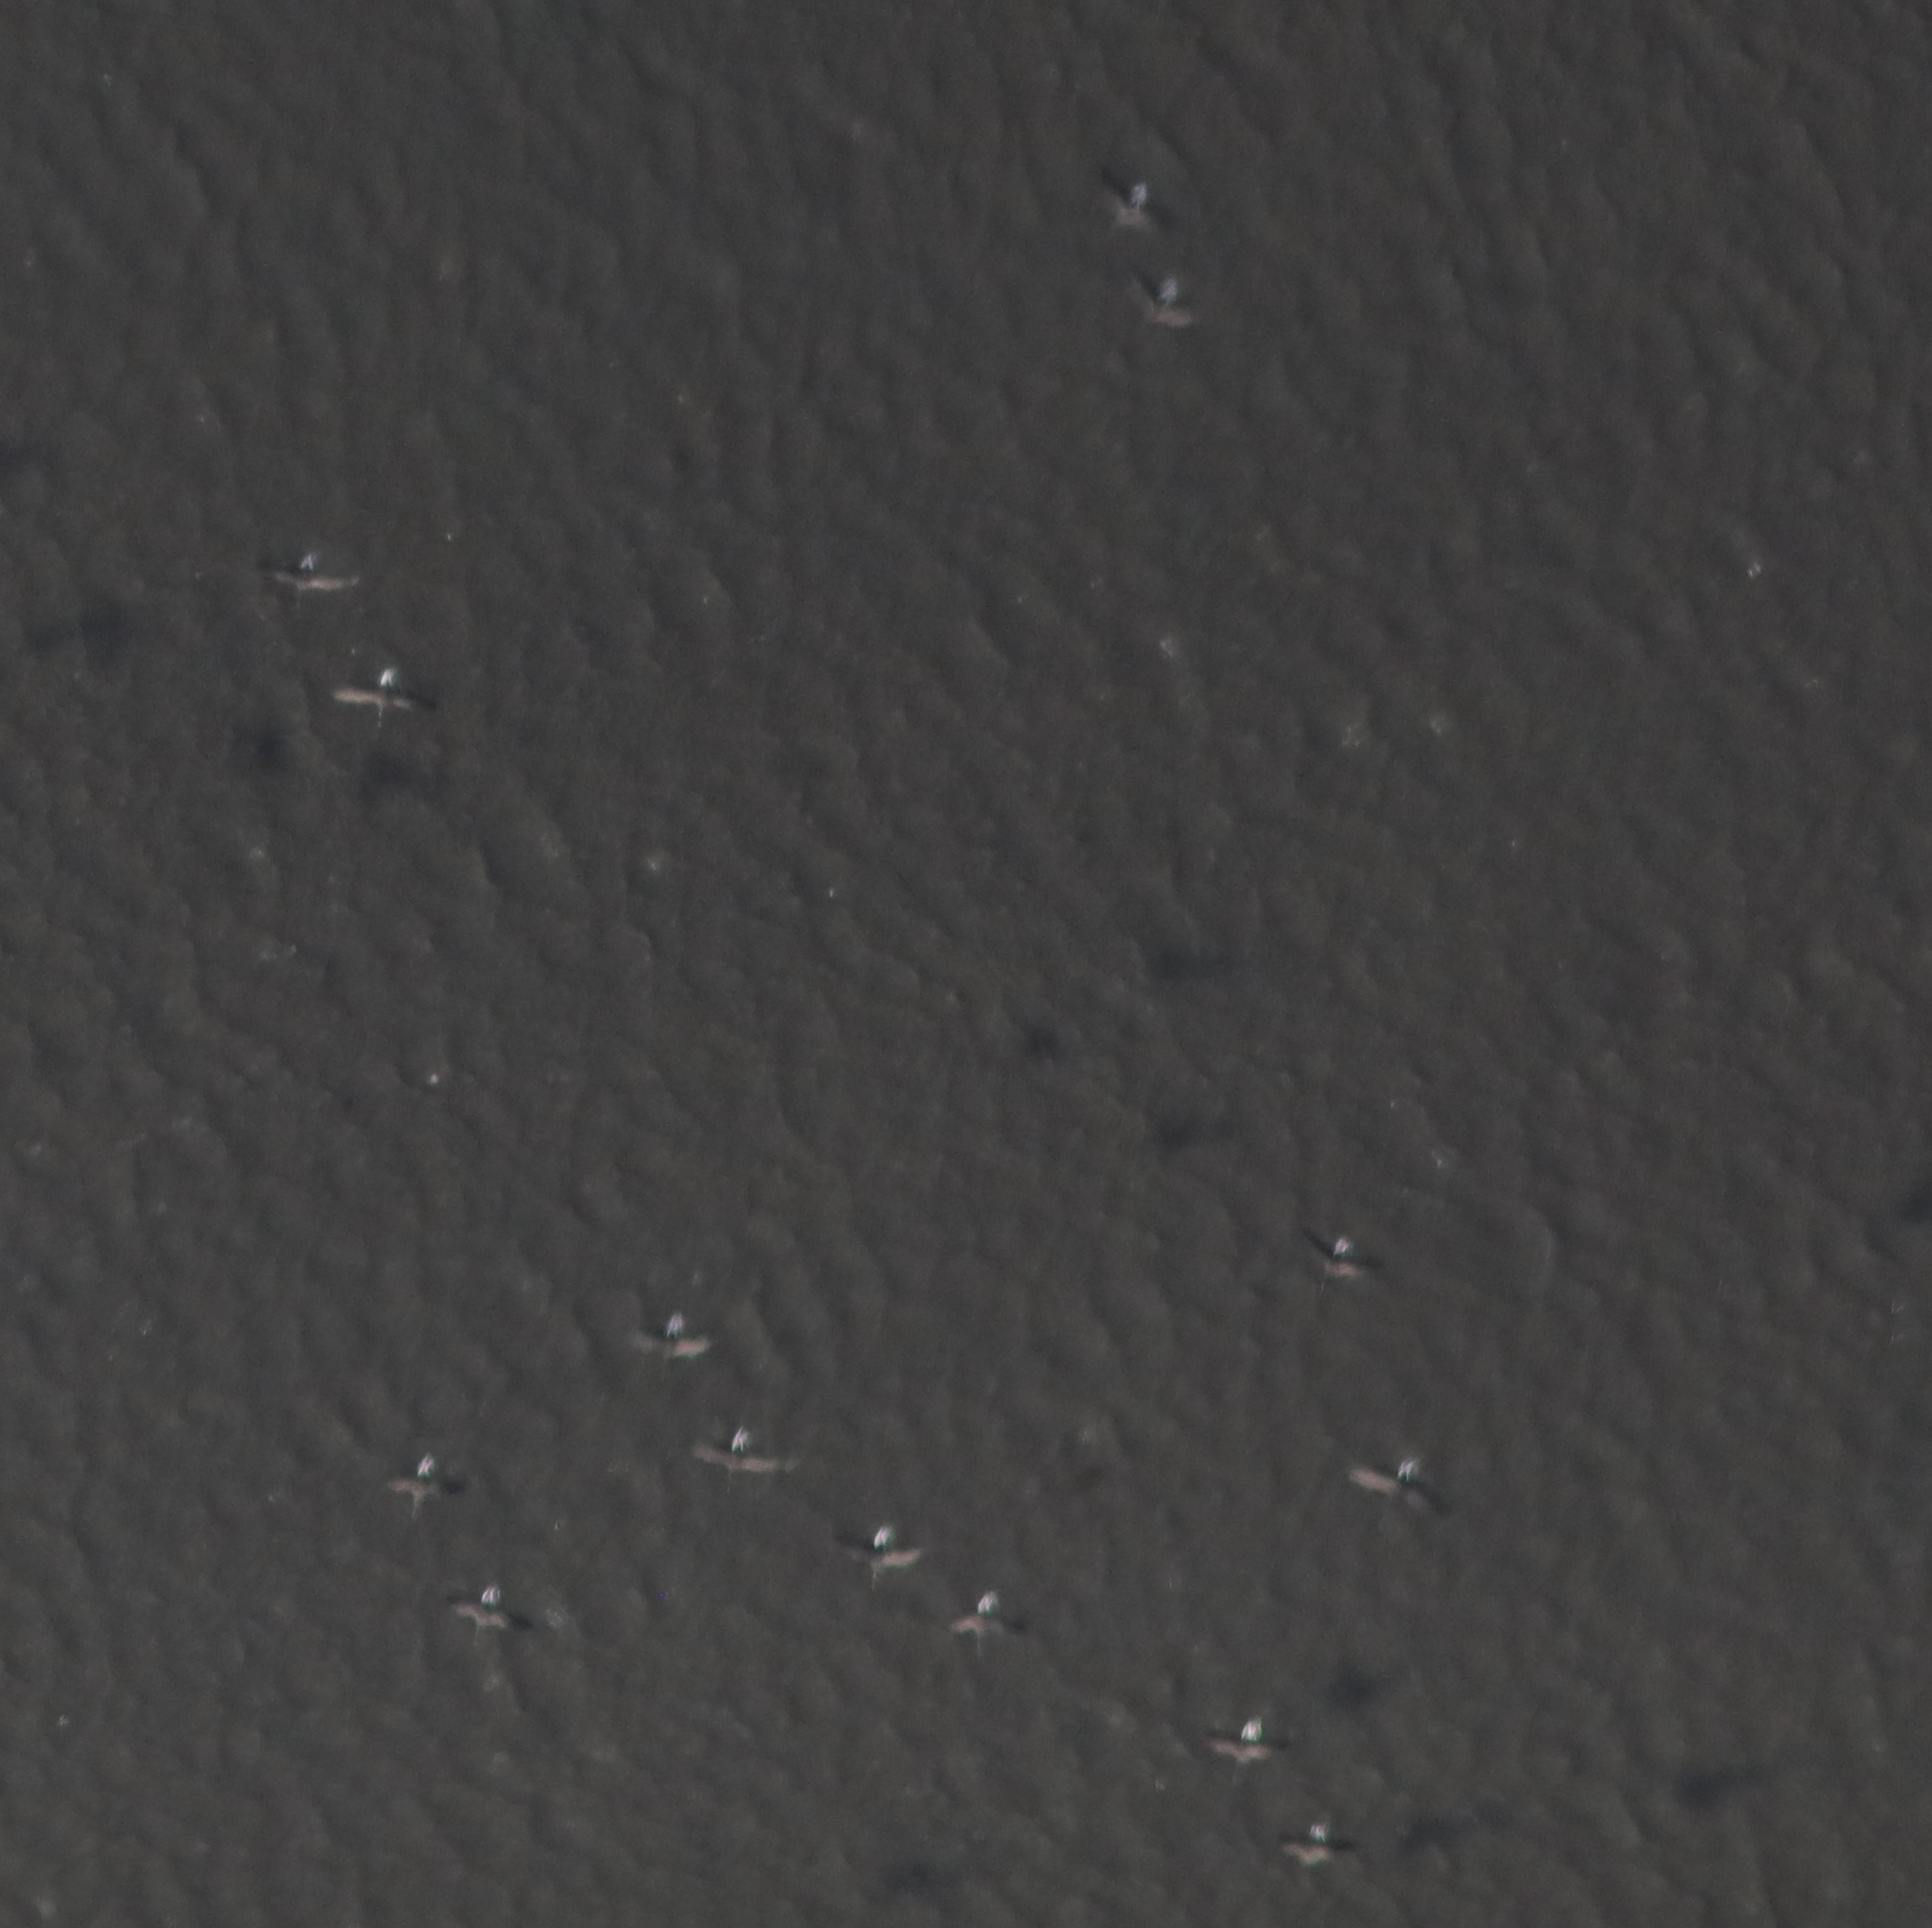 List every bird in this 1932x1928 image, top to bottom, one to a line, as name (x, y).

brant (1129, 205)
brant (1157, 304)
brant (304, 582)
brant (383, 698)
brant (1336, 1257)
brant (669, 1347)
brant (738, 1464)
brant (1405, 1483)
brant (424, 1487)
brant (880, 1564)
brant (484, 1620)
brant (980, 1623)
brant (1247, 1752)
brant (1318, 1848)